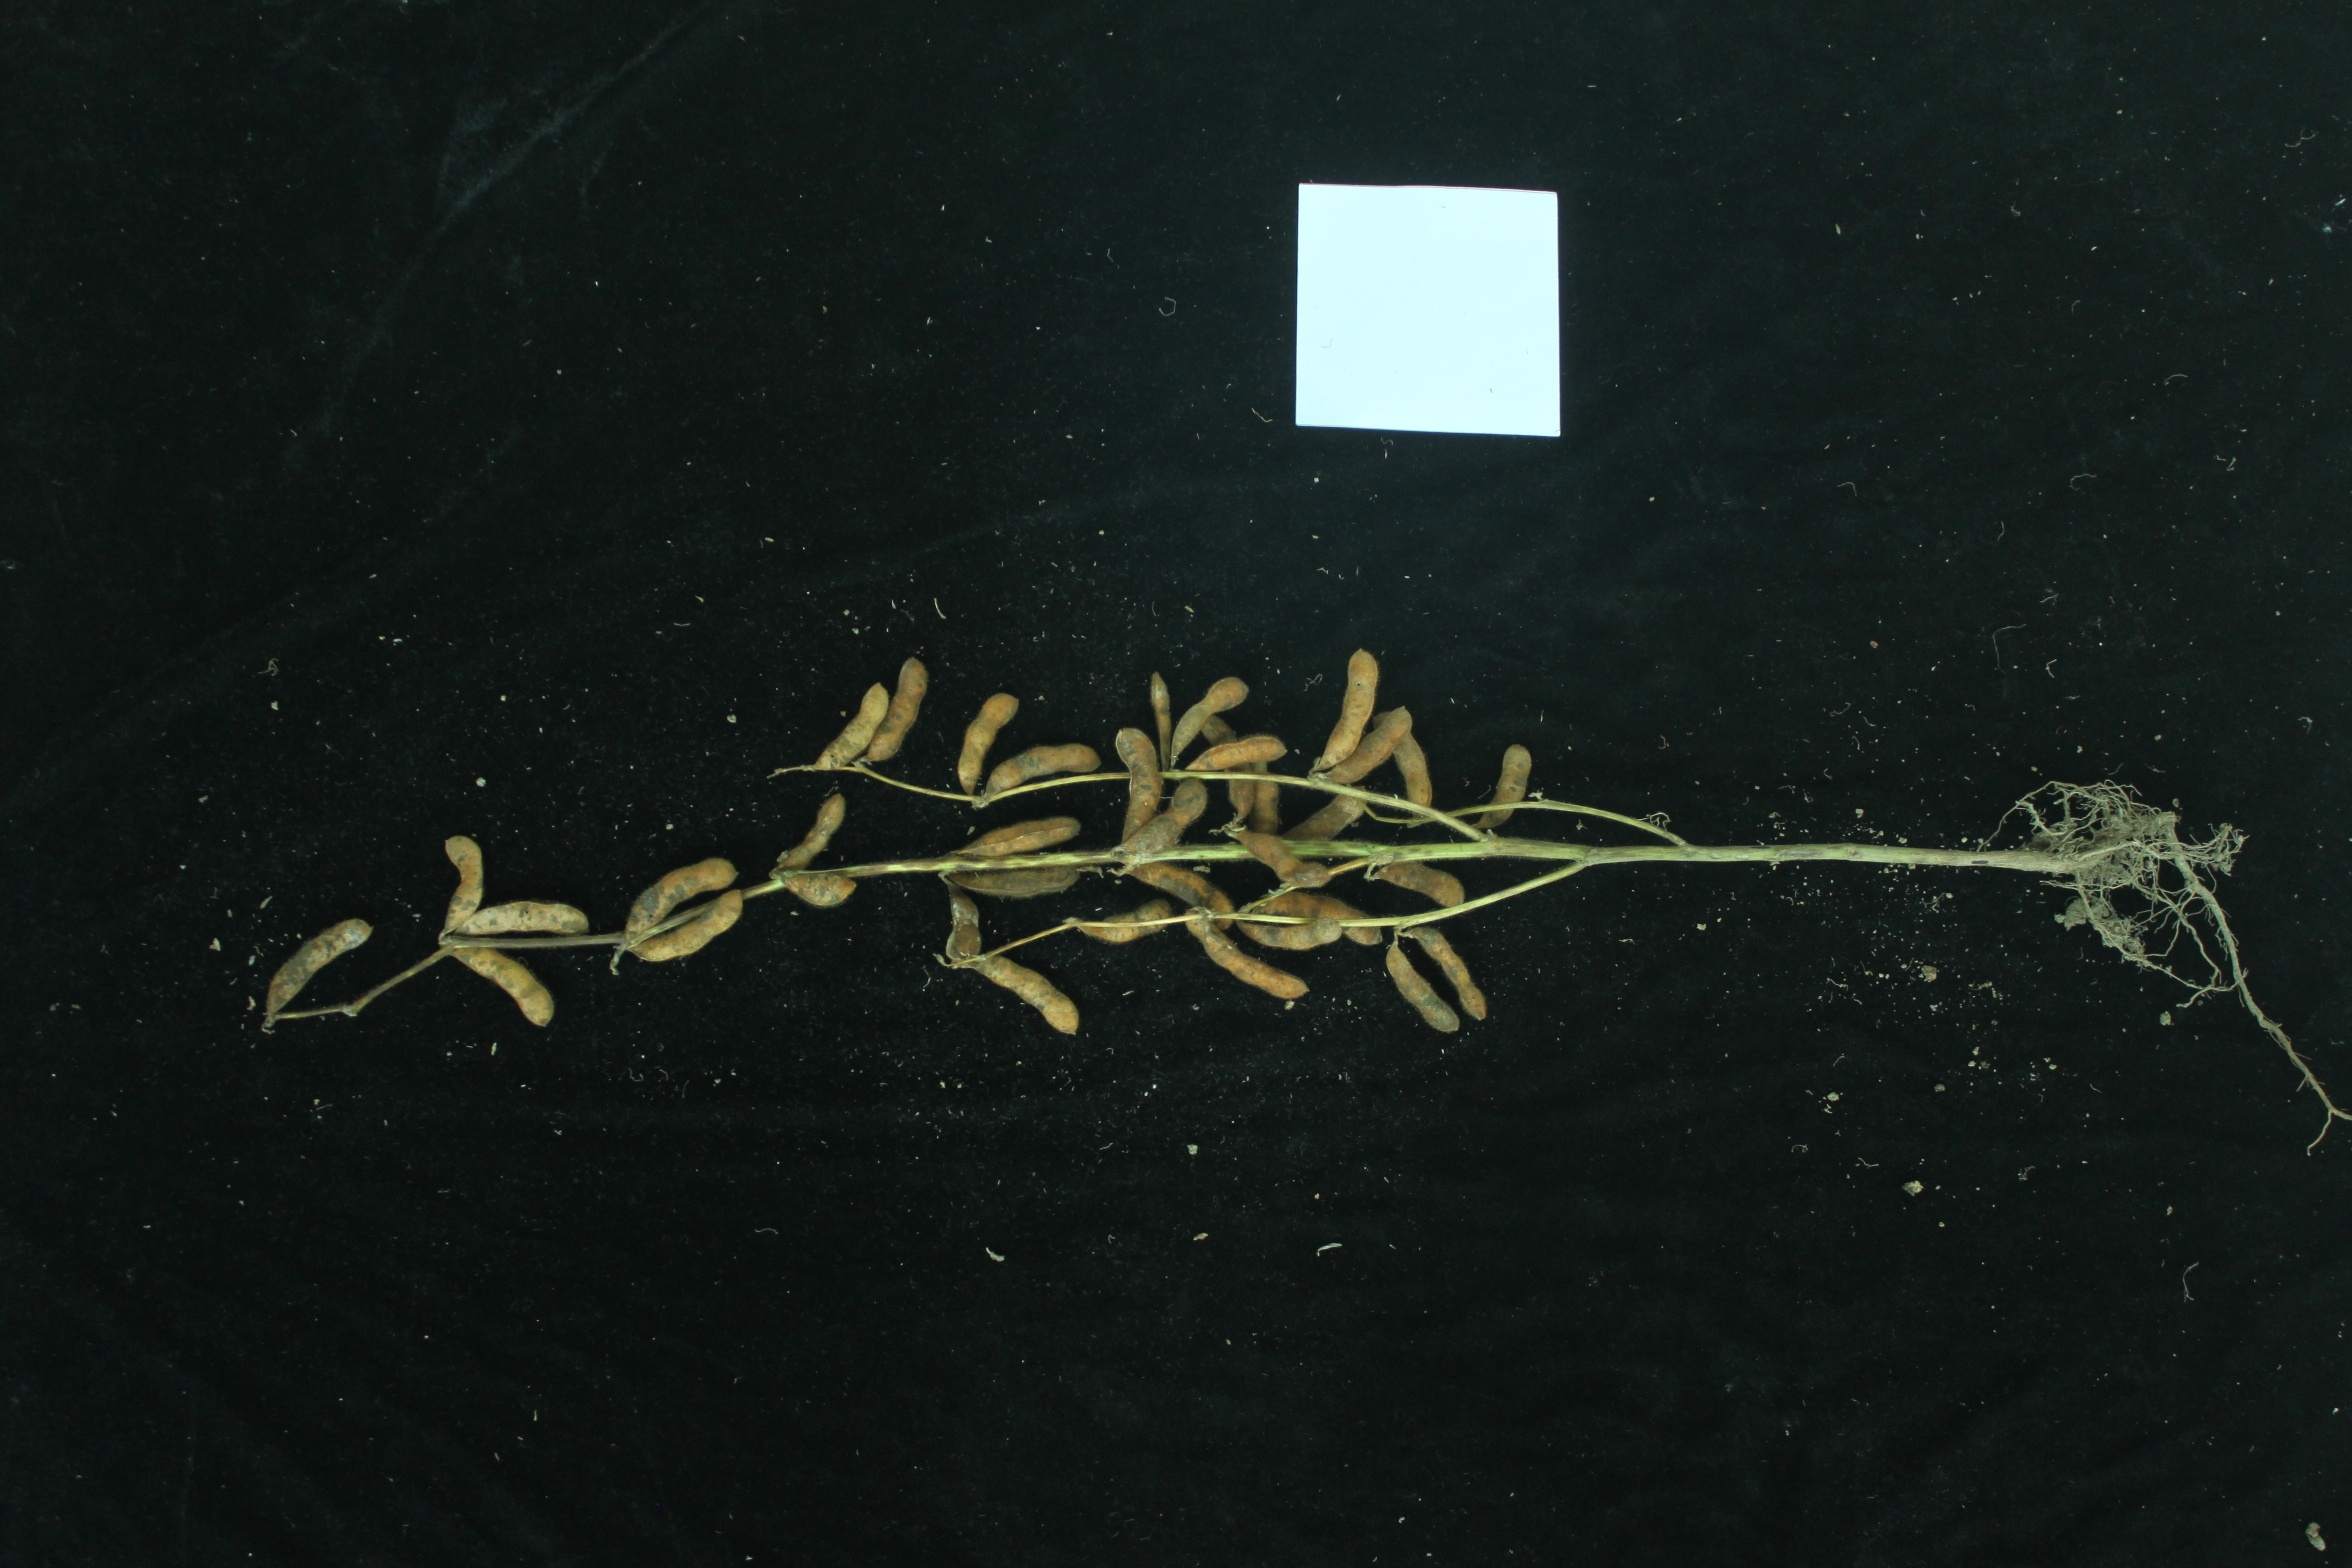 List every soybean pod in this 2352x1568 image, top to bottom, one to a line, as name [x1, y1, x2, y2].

soybean pod [1309, 649, 1378, 777]
soybean pod [854, 659, 929, 766]
soybean pod [1149, 671, 1171, 777]
soybean pod [1166, 679, 1250, 770]
soybean pod [807, 686, 888, 771]
soybean pod [957, 694, 1019, 799]
soybean pod [1308, 708, 1412, 786]
soybean pod [1199, 719, 1255, 833]
soybean pod [1115, 728, 1164, 844]
soybean pod [1389, 734, 1431, 821]
soybean pod [1186, 736, 1286, 772]
soybean pod [985, 746, 1100, 794]
soybean pod [1466, 746, 1531, 829]
soybean pod [1251, 763, 1281, 831]
soybean pod [1109, 779, 1209, 858]
soybean pod [1284, 789, 1368, 841]
soybean pod [774, 796, 845, 875]
soybean pod [953, 819, 1081, 859]
soybean pod [1228, 829, 1332, 891]
soybean pod [441, 836, 481, 941]
soybean pod [624, 859, 738, 942]
soybean pod [1120, 861, 1233, 930]
soybean pod [1371, 863, 1465, 909]
soybean pod [948, 865, 1084, 898]
soybean pod [776, 874, 857, 908]
soybean pod [942, 881, 980, 961]
soybean pod [621, 890, 741, 964]
soybean pod [1246, 893, 1385, 951]
soybean pod [1074, 900, 1175, 944]
soybean pod [455, 903, 587, 938]
soybean pod [1236, 910, 1341, 950]
soybean pod [1182, 912, 1311, 997]
soybean pod [260, 920, 371, 1034]
soybean pod [1402, 929, 1487, 1019]
soybean pod [1386, 938, 1460, 1034]
soybean pod [447, 947, 553, 1028]
soybean pod [951, 957, 1078, 1035]